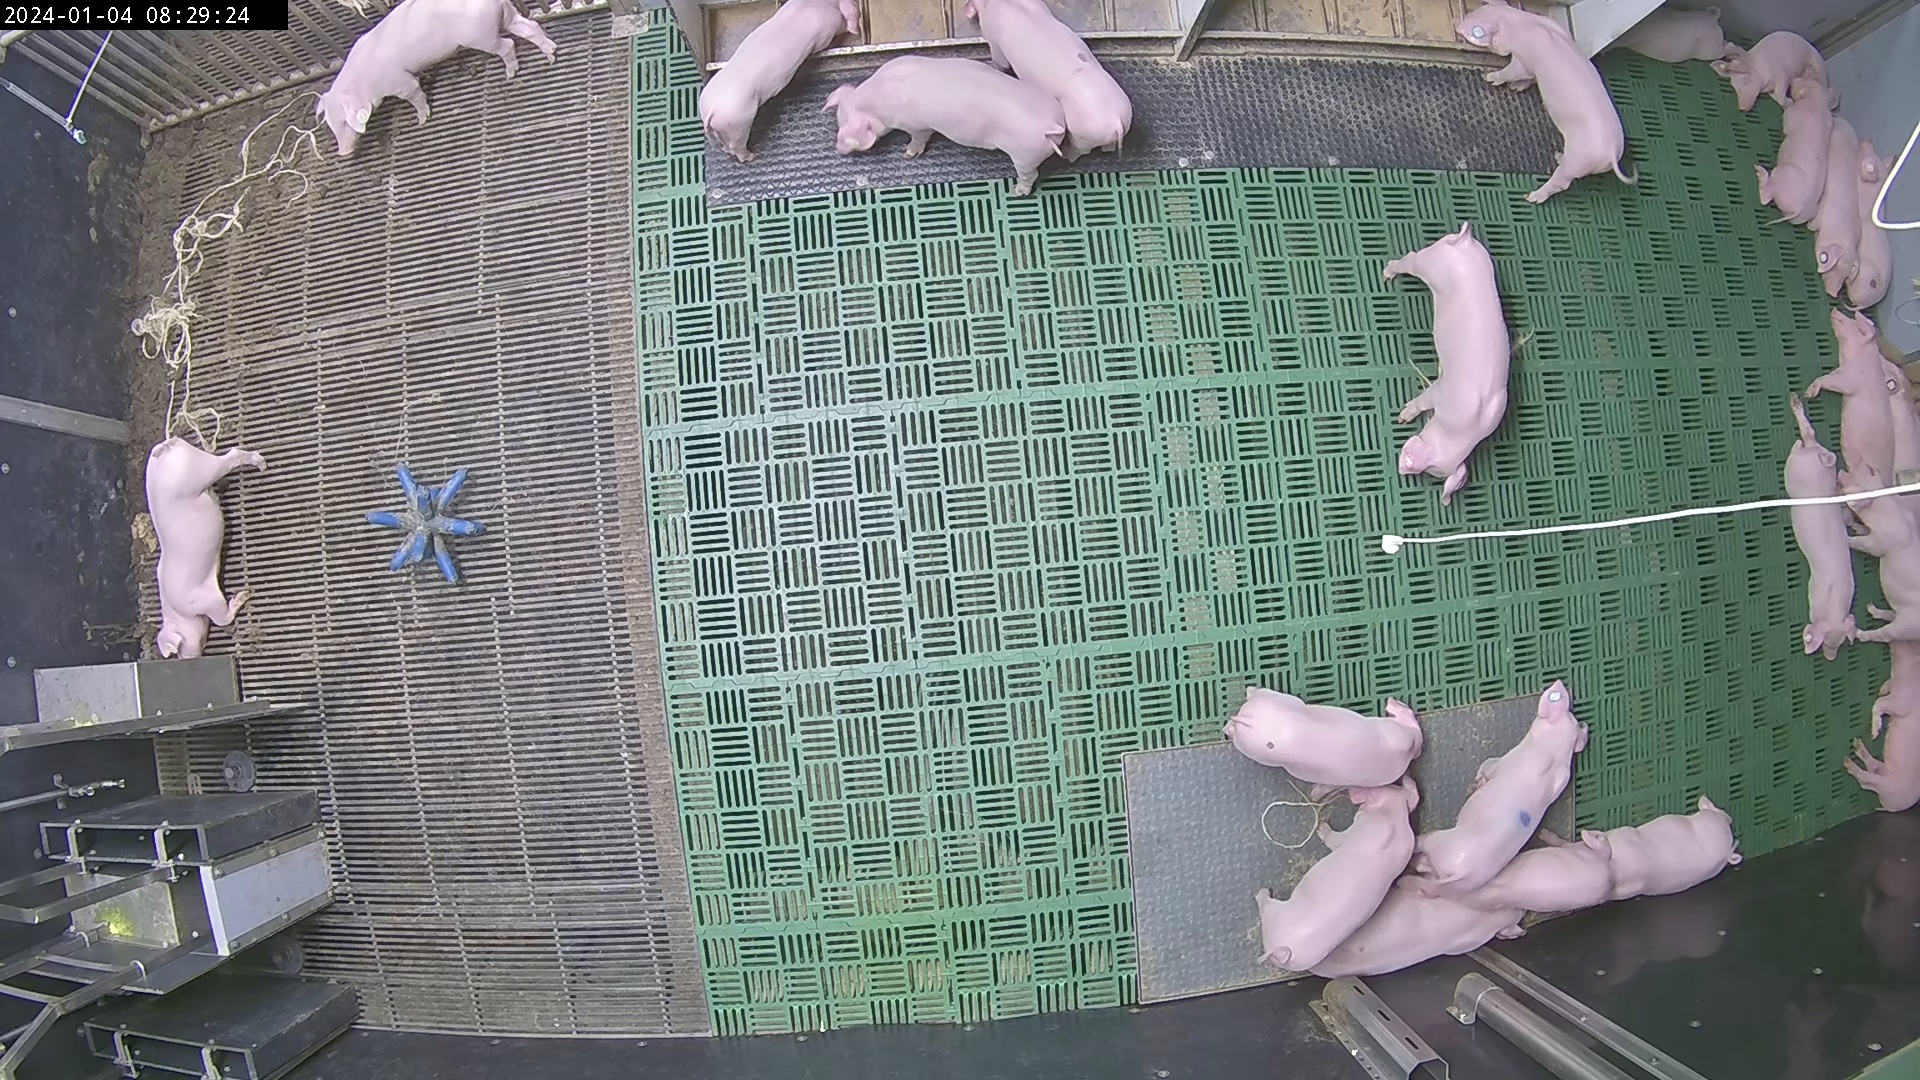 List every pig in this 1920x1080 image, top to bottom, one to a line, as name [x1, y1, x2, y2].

pig [315, 0, 560, 157]
pig [699, 1, 859, 162]
pig [1453, 1, 1638, 204]
pig [965, 2, 1134, 162]
pig [1601, 5, 1726, 63]
pig [1709, 30, 1829, 114]
pig [823, 56, 1068, 199]
pig [1757, 64, 1842, 223]
pig [1806, 115, 1862, 296]
pig [1840, 136, 1899, 313]
pig [1385, 225, 1514, 507]
pig [1800, 306, 1893, 487]
pig [1876, 353, 1920, 520]
pig [1786, 394, 1856, 659]
pig [144, 437, 268, 660]
pig [1836, 458, 1919, 642]
pig [1844, 641, 1920, 813]
pig [1412, 681, 1587, 899]
pig [1220, 687, 1423, 789]
pig [1255, 775, 1420, 972]
pig [1578, 795, 1742, 900]
pig [1397, 830, 1615, 913]
pig [1306, 887, 1528, 976]